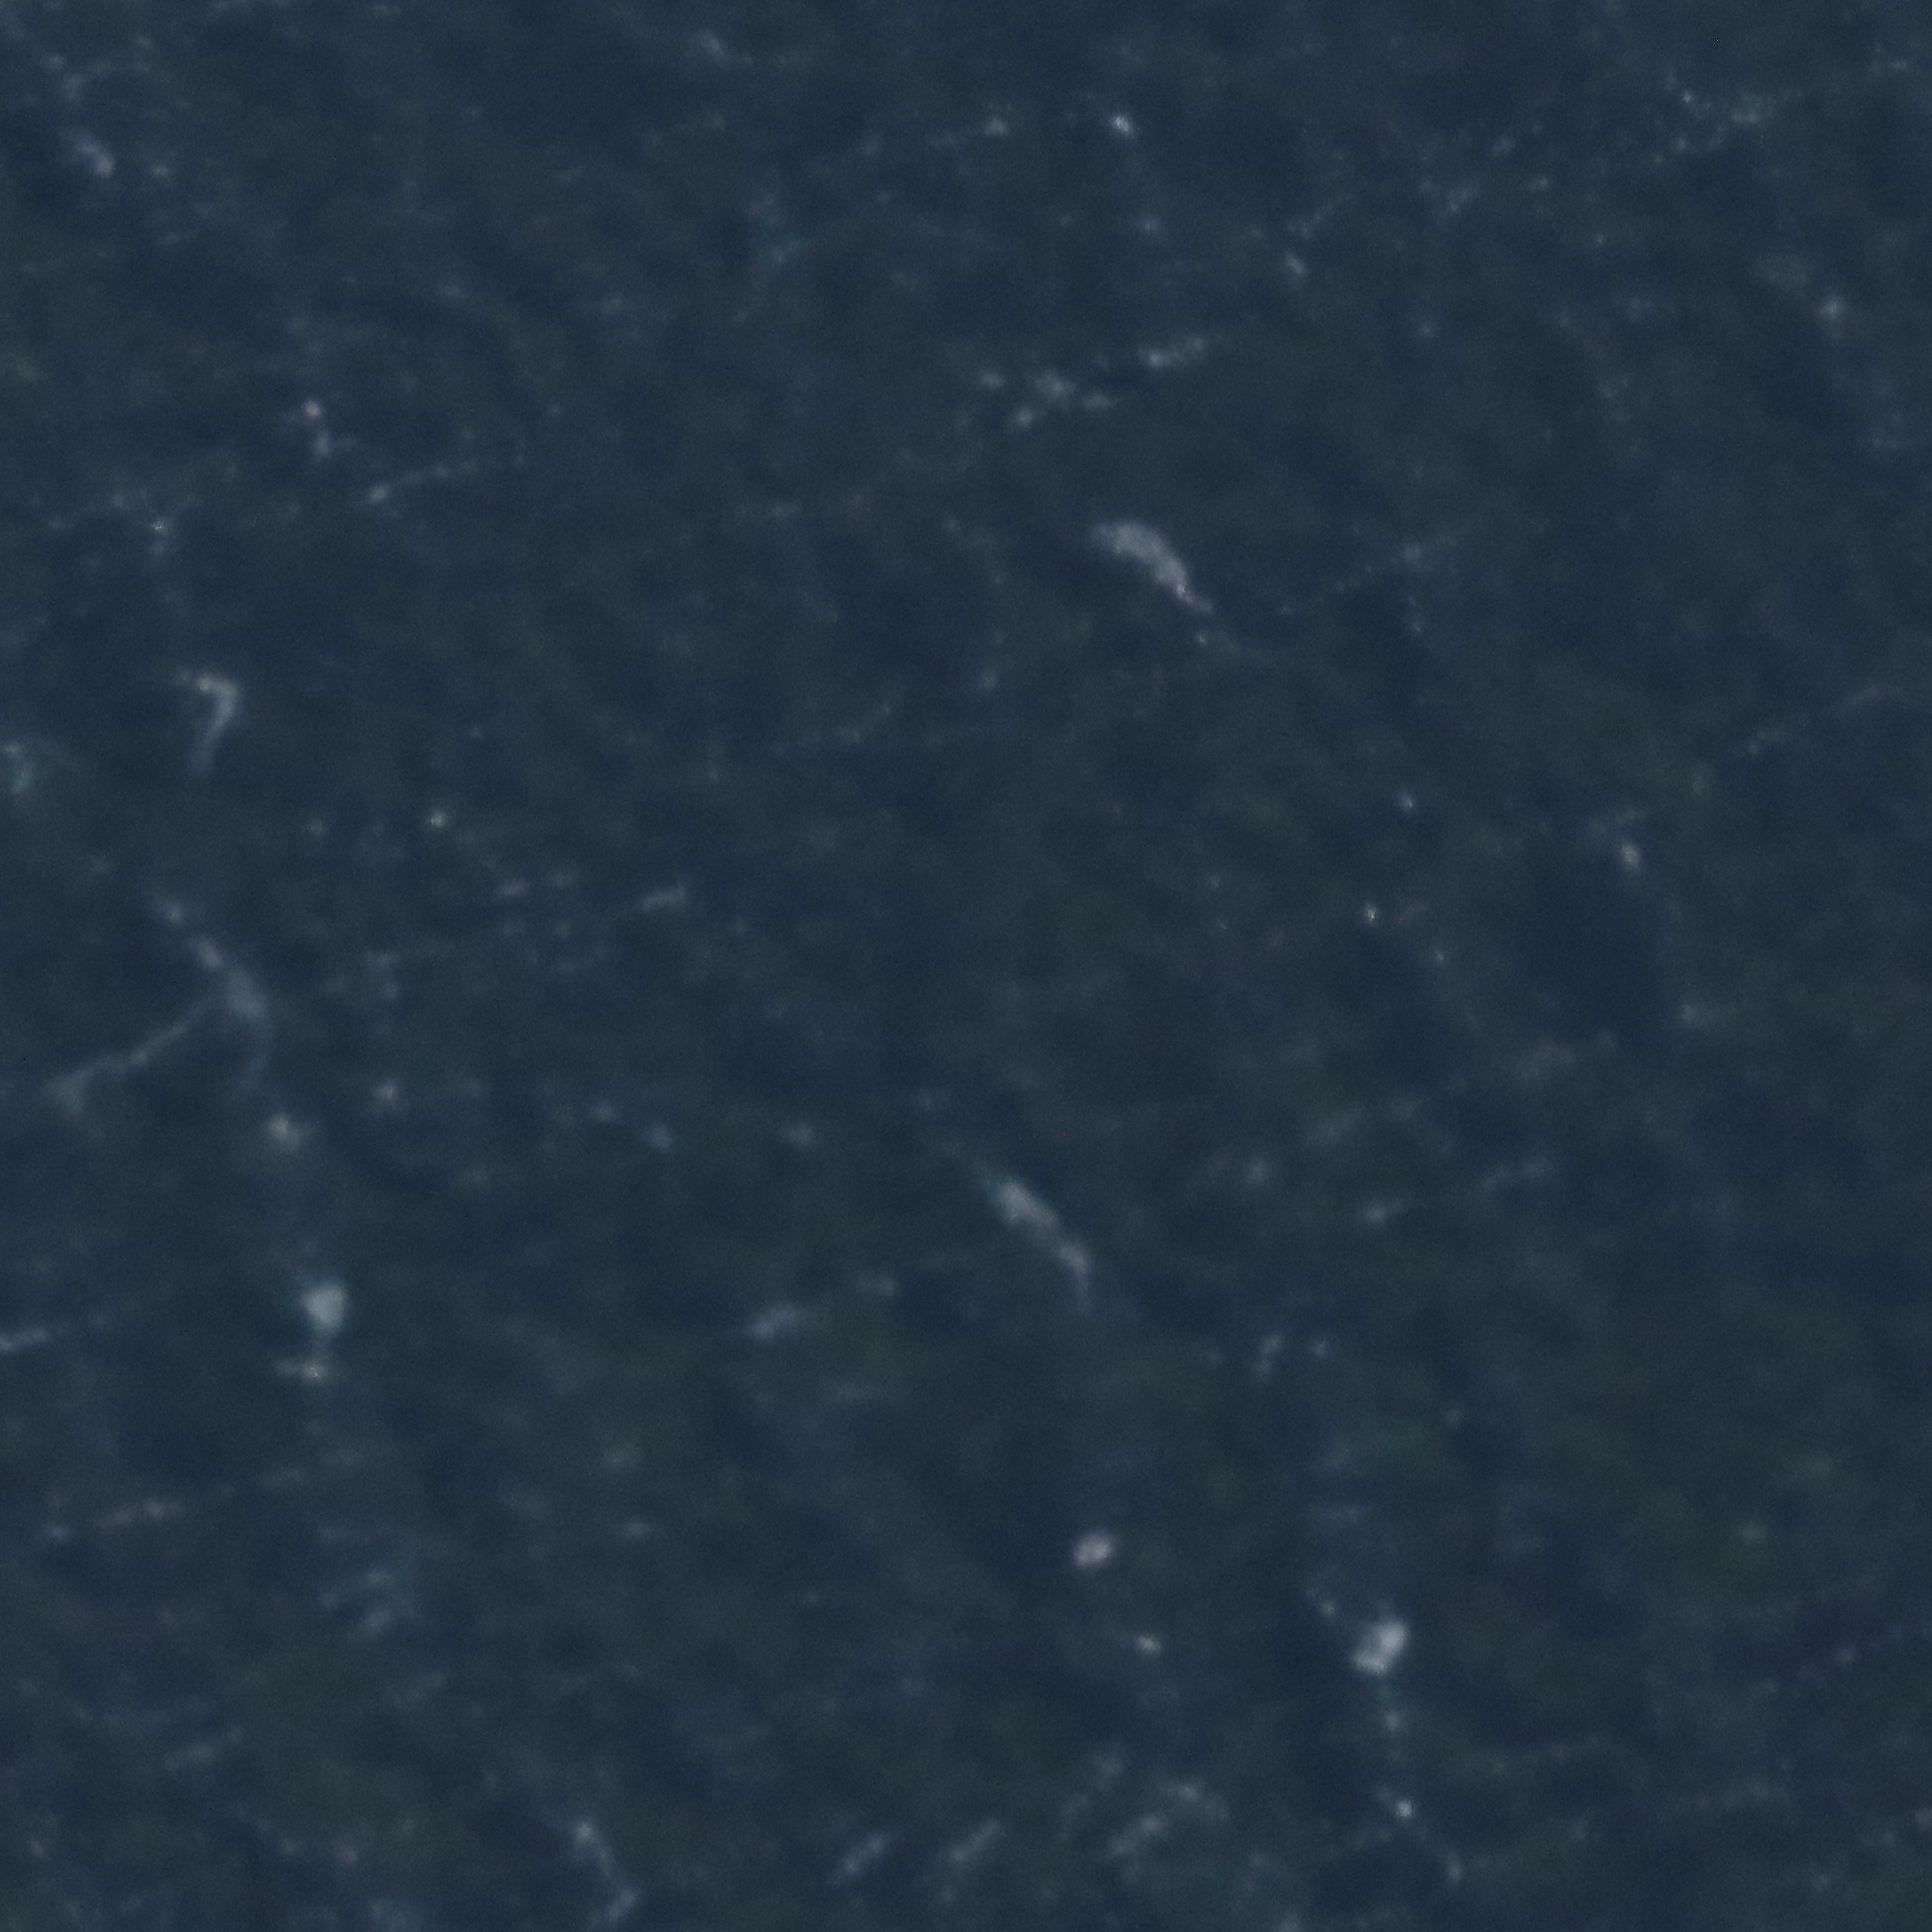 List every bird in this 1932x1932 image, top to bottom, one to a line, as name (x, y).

None